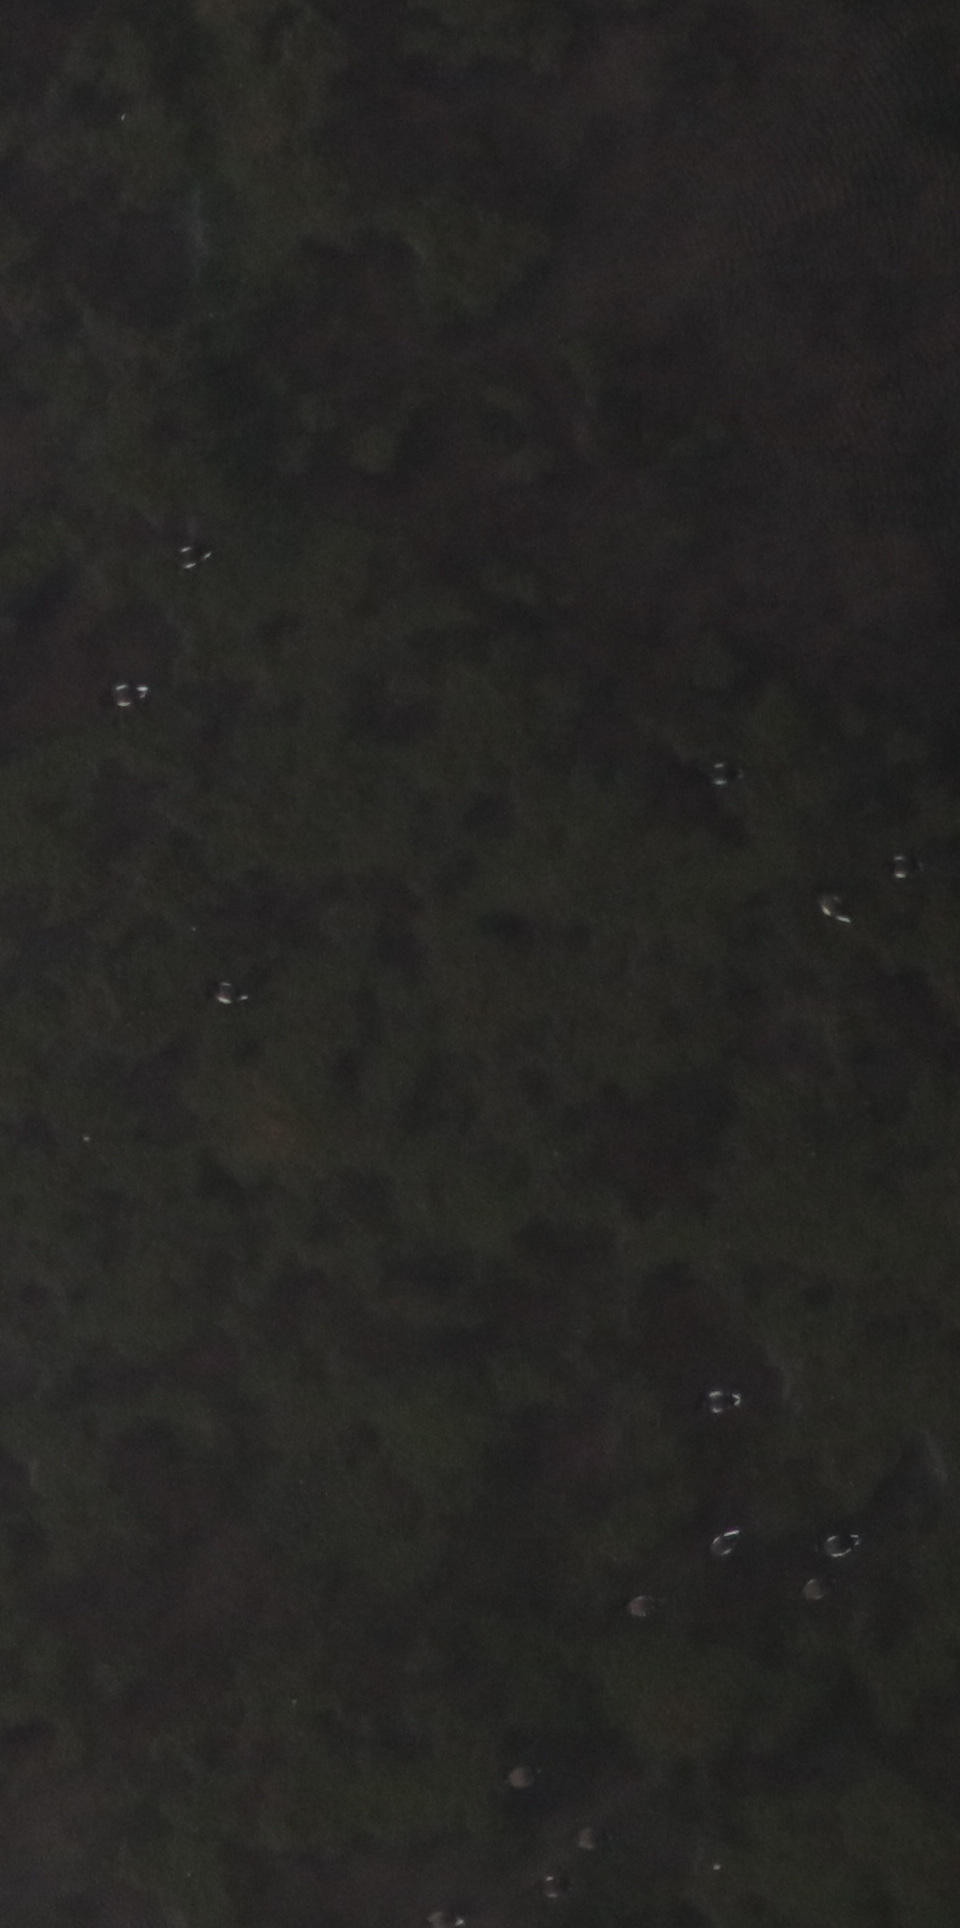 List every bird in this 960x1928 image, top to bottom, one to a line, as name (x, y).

brant (191, 555)
brant (128, 698)
brant (726, 777)
brant (902, 868)
brant (833, 906)
brant (228, 992)
brant (719, 1401)
brant (725, 1546)
brant (839, 1547)
brant (819, 1585)
brant (639, 1606)
brant (524, 1771)
brant (591, 1841)
brant (551, 1890)
brant (442, 1922)